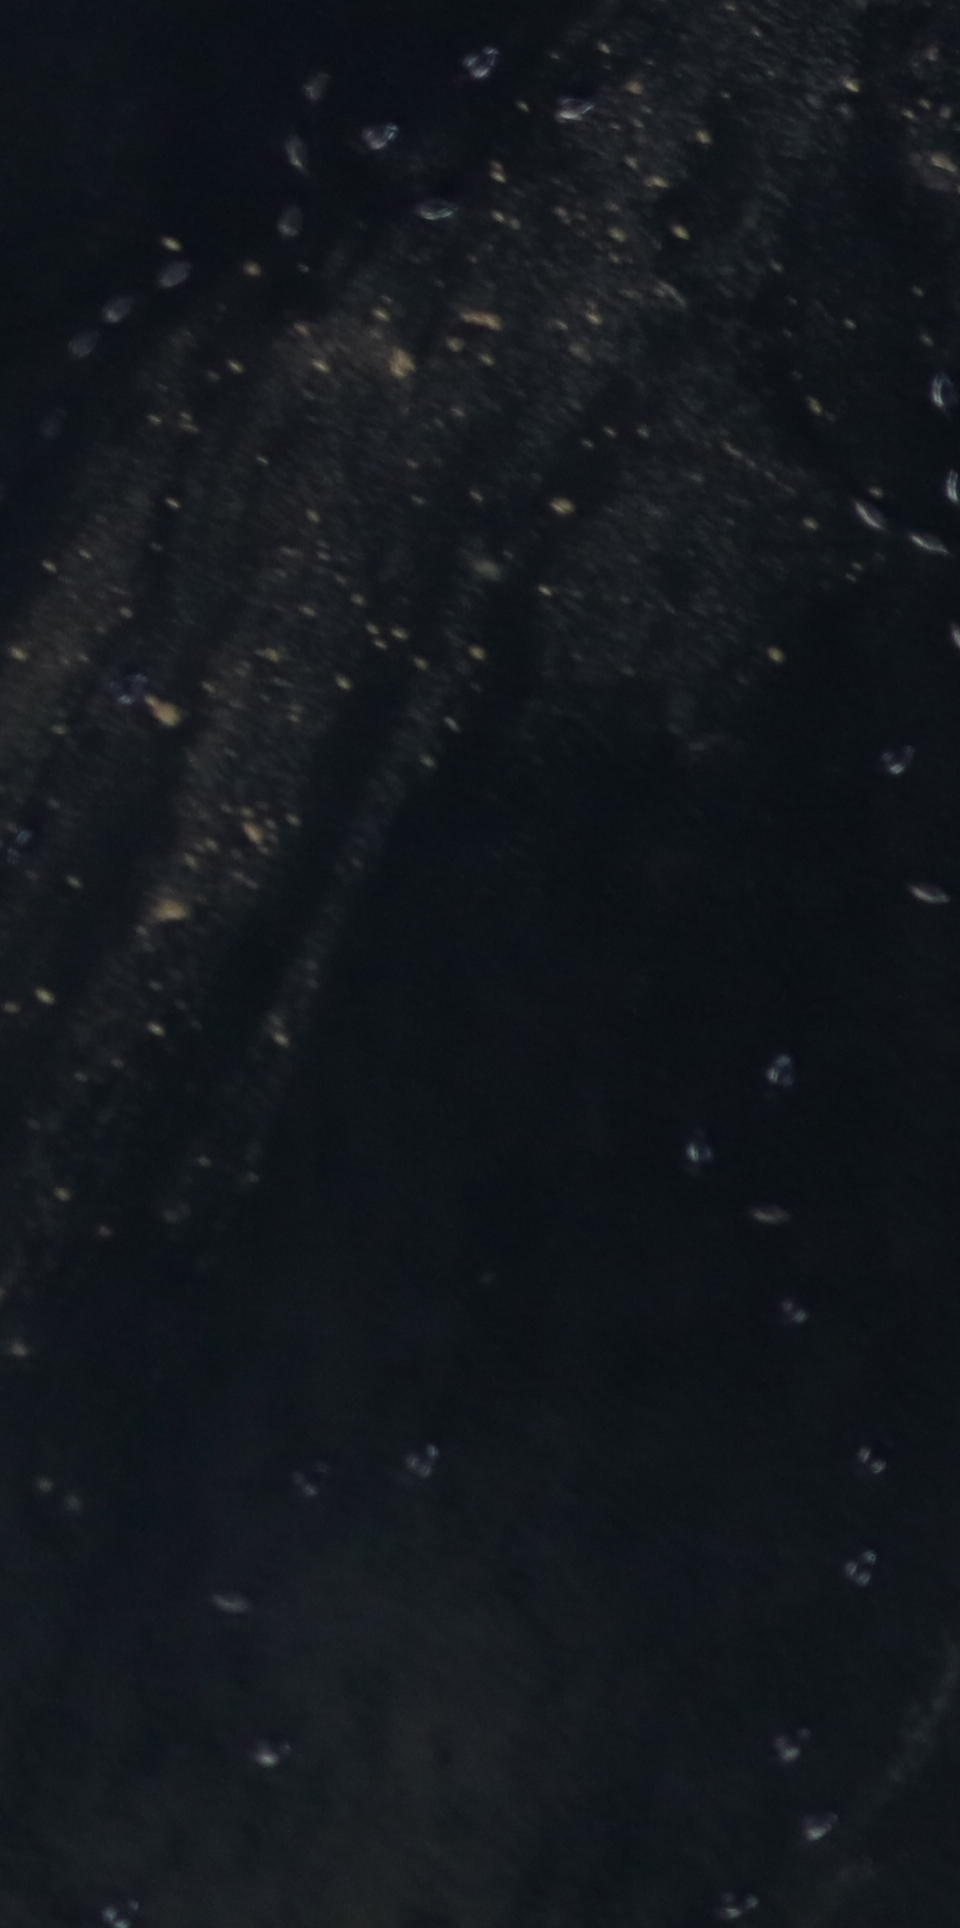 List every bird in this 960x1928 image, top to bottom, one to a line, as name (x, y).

brant (477, 60)
brant (312, 92)
brant (571, 116)
brant (377, 135)
brant (299, 166)
brant (434, 210)
brant (293, 223)
brant (174, 276)
brant (118, 312)
brant (80, 338)
brant (943, 398)
brant (51, 427)
brant (869, 516)
brant (121, 687)
brant (895, 760)
brant (928, 896)
brant (784, 1068)
brant (699, 1157)
brant (764, 1218)
brant (795, 1300)
brant (426, 1450)
brant (879, 1461)
brant (310, 1479)
brant (860, 1574)
brant (232, 1604)
brant (788, 1741)
brant (271, 1754)
brant (821, 1824)
brant (733, 1900)
brant (126, 1908)